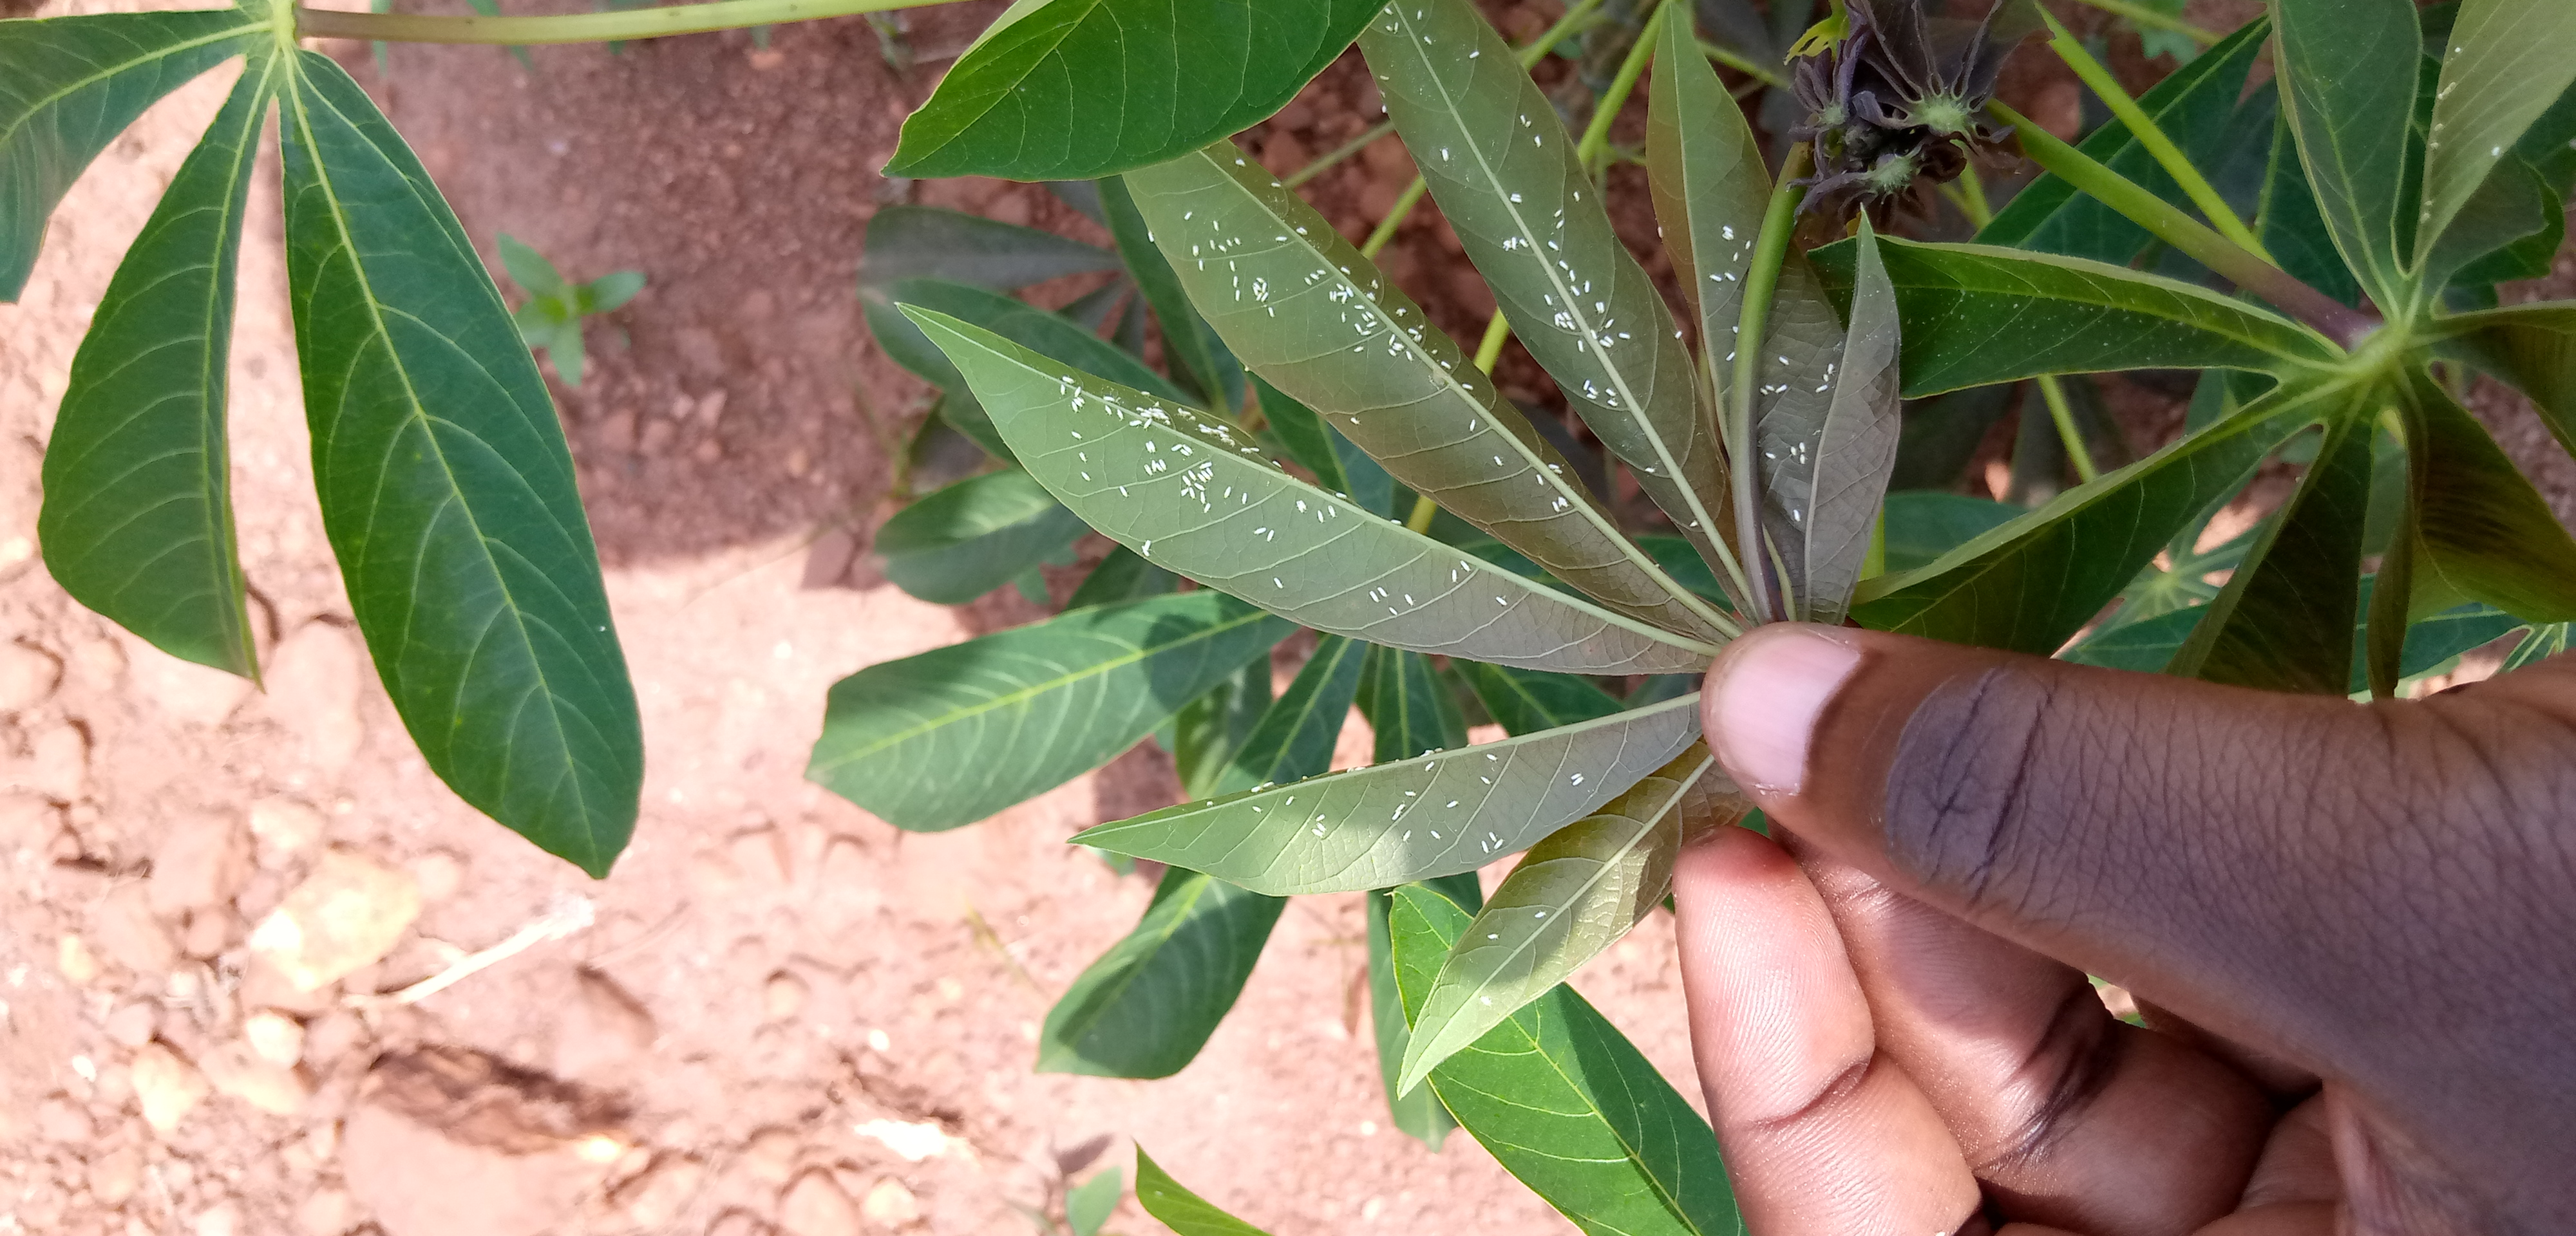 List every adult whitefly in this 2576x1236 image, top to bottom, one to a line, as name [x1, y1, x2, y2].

whitefly [1383, 7, 1395, 17]
whitefly [1416, 8, 1424, 21]
whitefly [1392, 21, 1400, 34]
whitefly [1383, 24, 1392, 33]
whitefly [1422, 35, 1433, 46]
whitefly [1465, 48, 1481, 60]
whitefly [1379, 74, 1391, 82]
whitefly [1380, 104, 1388, 115]
whitefly [1518, 113, 1526, 126]
whitefly [1525, 120, 1532, 129]
whitefly [1533, 135, 1544, 149]
whitefly [1439, 145, 1452, 164]
whitefly [1233, 158, 1247, 169]
whitefly [1269, 182, 1283, 190]
whitefly [1572, 189, 1583, 203]
whitefly [1511, 193, 1522, 198]
whitefly [1510, 197, 1522, 205]
whitefly [1184, 209, 1193, 222]
whitefly [1554, 209, 1562, 218]
whitefly [1211, 218, 1222, 232]
whitefly [1555, 219, 1564, 230]
whitefly [1656, 225, 1665, 241]
whitefly [1721, 225, 1734, 234]
whitefly [1300, 227, 1310, 236]
whitefly [1295, 228, 1304, 236]
whitefly [1146, 230, 1157, 243]
whitefly [1724, 231, 1734, 241]
whitefly [1722, 234, 1731, 241]
whitefly [1274, 235, 1288, 244]
whitefly [1511, 236, 1518, 251]
whitefly [1233, 236, 1242, 247]
whitefly [1209, 238, 1217, 253]
whitefly [1226, 238, 1233, 248]
whitefly [1501, 238, 1511, 252]
whitefly [1519, 238, 1530, 248]
whitefly [1743, 238, 1754, 250]
whitefly [1546, 241, 1560, 252]
whitefly [1191, 243, 1200, 257]
whitefly [1217, 244, 1228, 254]
whitefly [1732, 250, 1741, 265]
whitefly [1228, 258, 1239, 272]
whitefly [1198, 259, 1206, 272]
whitefly [1558, 259, 1569, 270]
whitefly [1340, 266, 1351, 276]
whitefly [1316, 269, 1327, 276]
whitefly [1568, 269, 1577, 283]
whitefly [1723, 272, 1738, 283]
whitefly [1309, 273, 1320, 281]
whitefly [1708, 273, 1723, 283]
whitefly [1232, 274, 1240, 288]
whitefly [1256, 276, 1265, 284]
whitefly [1303, 276, 1312, 286]
whitefly [1584, 278, 1592, 294]
whitefly [1262, 282, 1266, 291]
whitefly [1254, 283, 1262, 292]
whitefly [1335, 283, 1345, 290]
whitefly [1569, 285, 1581, 297]
whitefly [1345, 285, 1357, 298]
whitefly [1253, 286, 1258, 297]
whitefly [1235, 288, 1242, 302]
whitefly [1332, 290, 1337, 303]
whitefly [1329, 290, 1332, 304]
whitefly [1337, 290, 1347, 296]
whitefly [1365, 290, 1378, 303]
whitefly [1262, 291, 1269, 303]
whitefly [1255, 292, 1263, 301]
whitefly [1341, 293, 1349, 305]
whitefly [1542, 294, 1556, 307]
whitefly [1595, 301, 1600, 314]
whitefly [1598, 301, 1606, 315]
whitefly [1353, 304, 1366, 310]
whitefly [1265, 306, 1276, 319]
whitefly [1394, 306, 1410, 317]
whitefly [1338, 310, 1347, 323]
whitefly [1365, 311, 1376, 321]
whitefly [1562, 312, 1574, 322]
whitefly [1557, 312, 1566, 321]
whitefly [1361, 313, 1370, 323]
whitefly [1555, 314, 1560, 327]
whitefly [1604, 317, 1615, 330]
whitefly [1367, 320, 1379, 330]
whitefly [1559, 320, 1568, 329]
whitefly [1566, 321, 1577, 330]
whitefly [1353, 323, 1362, 333]
whitefly [1417, 324, 1425, 331]
whitefly [1730, 324, 1740, 335]
whitefly [1406, 328, 1418, 335]
whitefly [1590, 328, 1598, 340]
whitefly [1672, 329, 1683, 341]
whitefly [1359, 330, 1372, 337]
whitefly [1617, 332, 1633, 341]
whitefly [1388, 333, 1396, 345]
whitefly [1418, 333, 1423, 342]
whitefly [1413, 334, 1418, 343]
whitefly [1604, 336, 1615, 346]
whitefly [1577, 339, 1586, 353]
whitefly [1598, 339, 1611, 348]
whitefly [1393, 342, 1405, 350]
whitefly [1351, 346, 1367, 353]
whitefly [1392, 346, 1403, 352]
whitefly [1388, 348, 1397, 358]
whitefly [1431, 348, 1440, 356]
whitefly [1405, 350, 1415, 362]
whitefly [1725, 351, 1736, 362]
whitefly [1778, 355, 1792, 367]
whitefly [1439, 360, 1452, 371]
whitefly [1826, 362, 1837, 375]
whitefly [1243, 364, 1251, 373]
whitefly [1822, 373, 1830, 382]
whitefly [1061, 375, 1075, 385]
whitefly [1581, 379, 1591, 392]
whitefly [1461, 382, 1475, 393]
whitefly [1059, 384, 1067, 396]
whitefly [1775, 384, 1788, 395]
whitefly [1814, 384, 1829, 395]
whitefly [1765, 384, 1775, 393]
whitefly [1074, 385, 1082, 397]
whitefly [1588, 386, 1599, 395]
whitefly [1604, 387, 1618, 397]
whitefly [1758, 387, 1769, 397]
whitefly [1140, 390, 1151, 397]
whitefly [1586, 393, 1598, 400]
whitefly [1102, 395, 1115, 402]
whitefly [1077, 397, 1086, 405]
whitefly [1073, 398, 1083, 409]
whitefly [1605, 398, 1619, 408]
whitefly [1072, 400, 1079, 414]
whitefly [1104, 404, 1113, 416]
whitefly [1117, 407, 1124, 422]
whitefly [1135, 407, 1143, 413]
whitefly [1177, 407, 1182, 416]
whitefly [1152, 408, 1163, 413]
whitefly [1183, 411, 1193, 416]
whitefly [1139, 412, 1153, 419]
whitefly [1160, 415, 1170, 420]
whitefly [1187, 415, 1197, 422]
whitefly [1349, 416, 1362, 426]
whitefly [1467, 417, 1478, 435]
whitefly [1144, 418, 1153, 429]
whitefly [1128, 420, 1143, 427]
whitefly [1164, 420, 1172, 428]
whitefly [1197, 423, 1207, 429]
whitefly [1218, 425, 1230, 433]
whitefly [1200, 427, 1211, 435]
whitefly [1070, 430, 1084, 440]
whitefly [1219, 433, 1231, 439]
whitefly [1220, 436, 1231, 443]
whitefly [1150, 440, 1157, 453]
whitefly [1798, 440, 1806, 453]
whitefly [1145, 442, 1152, 454]
whitefly [1182, 443, 1193, 455]
whitefly [1171, 444, 1182, 453]
whitefly [1789, 445, 1798, 456]
whitefly [1249, 446, 1260, 454]
whitefly [1240, 447, 1252, 454]
whitefly [1180, 448, 1190, 457]
whitefly [1077, 451, 1088, 462]
whitefly [1763, 451, 1777, 461]
whitefly [1799, 453, 1806, 465]
whitefly [1493, 455, 1504, 467]
whitefly [1151, 458, 1157, 473]
whitefly [1159, 458, 1168, 471]
whitefly [1271, 460, 1283, 469]
whitefly [1198, 462, 1213, 470]
whitefly [1156, 463, 1164, 473]
whitefly [1142, 464, 1154, 476]
whitefly [1548, 464, 1560, 470]
whitefly [1643, 466, 1657, 474]
whitefly [1206, 467, 1215, 478]
whitefly [1553, 469, 1564, 475]
whitefly [1187, 469, 1198, 482]
whitefly [1080, 470, 1091, 483]
whitefly [1200, 470, 1212, 481]
whitefly [1197, 473, 1209, 483]
whitefly [1535, 473, 1546, 487]
whitefly [1181, 474, 1192, 487]
whitefly [1193, 482, 1206, 492]
whitefly [1222, 484, 1233, 500]
whitefly [1118, 485, 1130, 499]
whitefly [1188, 486, 1197, 500]
whitefly [1180, 487, 1189, 500]
whitefly [1241, 491, 1248, 506]
whitefly [1200, 491, 1209, 505]
whitefly [1334, 491, 1349, 501]
whitefly [1558, 496, 1567, 509]
whitefly [1296, 499, 1305, 514]
whitefly [1300, 500, 1308, 510]
whitefly [1551, 500, 1561, 513]
whitefly [1202, 501, 1213, 515]
whitefly [1327, 504, 1338, 519]
whitefly [1316, 507, 1325, 524]
whitefly [1792, 508, 1803, 523]
whitefly [1389, 518, 1403, 528]
whitefly [1688, 519, 1699, 529]
whitefly [1253, 527, 1267, 536]
whitefly [1266, 529, 1275, 543]
whitefly [1144, 539, 1152, 550]
whitefly [1141, 545, 1152, 557]
whitefly [1459, 559, 1472, 573]
whitefly [1450, 568, 1460, 584]
whitefly [1272, 576, 1286, 590]
whitefly [1376, 586, 1390, 599]
whitefly [1368, 589, 1380, 604]
whitefly [1404, 592, 1415, 608]
whitefly [1493, 595, 1509, 608]
whitefly [1387, 605, 1399, 617]
whitefly [1434, 746, 1444, 753]
whitefly [1424, 749, 1434, 754]
whitefly [1484, 751, 1500, 763]
whitefly [1423, 760, 1435, 773]
whitefly [1354, 765, 1366, 772]
whitefly [1571, 772, 1582, 782]
whitefly [1301, 774, 1309, 782]
whitefly [1479, 775, 1493, 787]
whitefly [1572, 776, 1584, 788]
whitefly [1264, 781, 1275, 789]
whitefly [1250, 785, 1262, 793]
whitefly [1403, 789, 1418, 798]
whitefly [1283, 794, 1298, 807]
whitefly [1445, 799, 1461, 810]
whitefly [1205, 800, 1215, 808]
whitefly [1394, 802, 1406, 812]
whitefly [1249, 804, 1263, 815]
whitefly [1390, 810, 1401, 821]
whitefly [1315, 811, 1326, 822]
whitefly [1316, 821, 1327, 832]
whitefly [1311, 827, 1323, 838]
whitefly [1400, 829, 1412, 844]
whitefly [1428, 829, 1444, 841]
whitefly [1488, 830, 1497, 843]
whitefly [1493, 838, 1505, 850]
whitefly [1480, 839, 1490, 855]
whitefly [1533, 908, 1548, 920]
whitefly [1485, 930, 1501, 942]
whitefly [1478, 991, 1497, 1011]